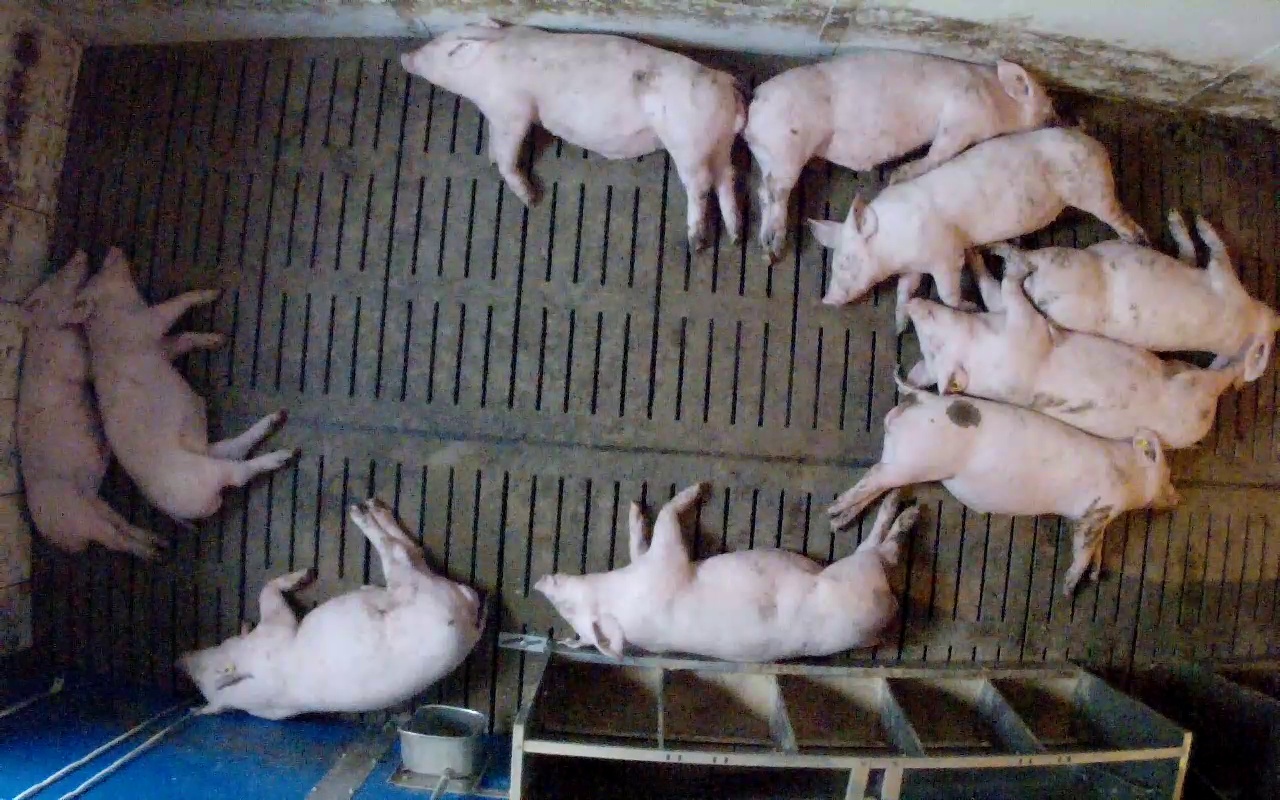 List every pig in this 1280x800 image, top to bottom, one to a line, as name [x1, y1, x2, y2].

pig [397, 15, 745, 252]
pig [744, 48, 1069, 270]
pig [806, 119, 1151, 334]
pig [987, 208, 1278, 381]
pig [57, 243, 299, 533]
pig [11, 248, 175, 566]
pig [901, 250, 1248, 448]
pig [825, 363, 1186, 597]
pig [532, 485, 922, 669]
pig [178, 500, 494, 721]